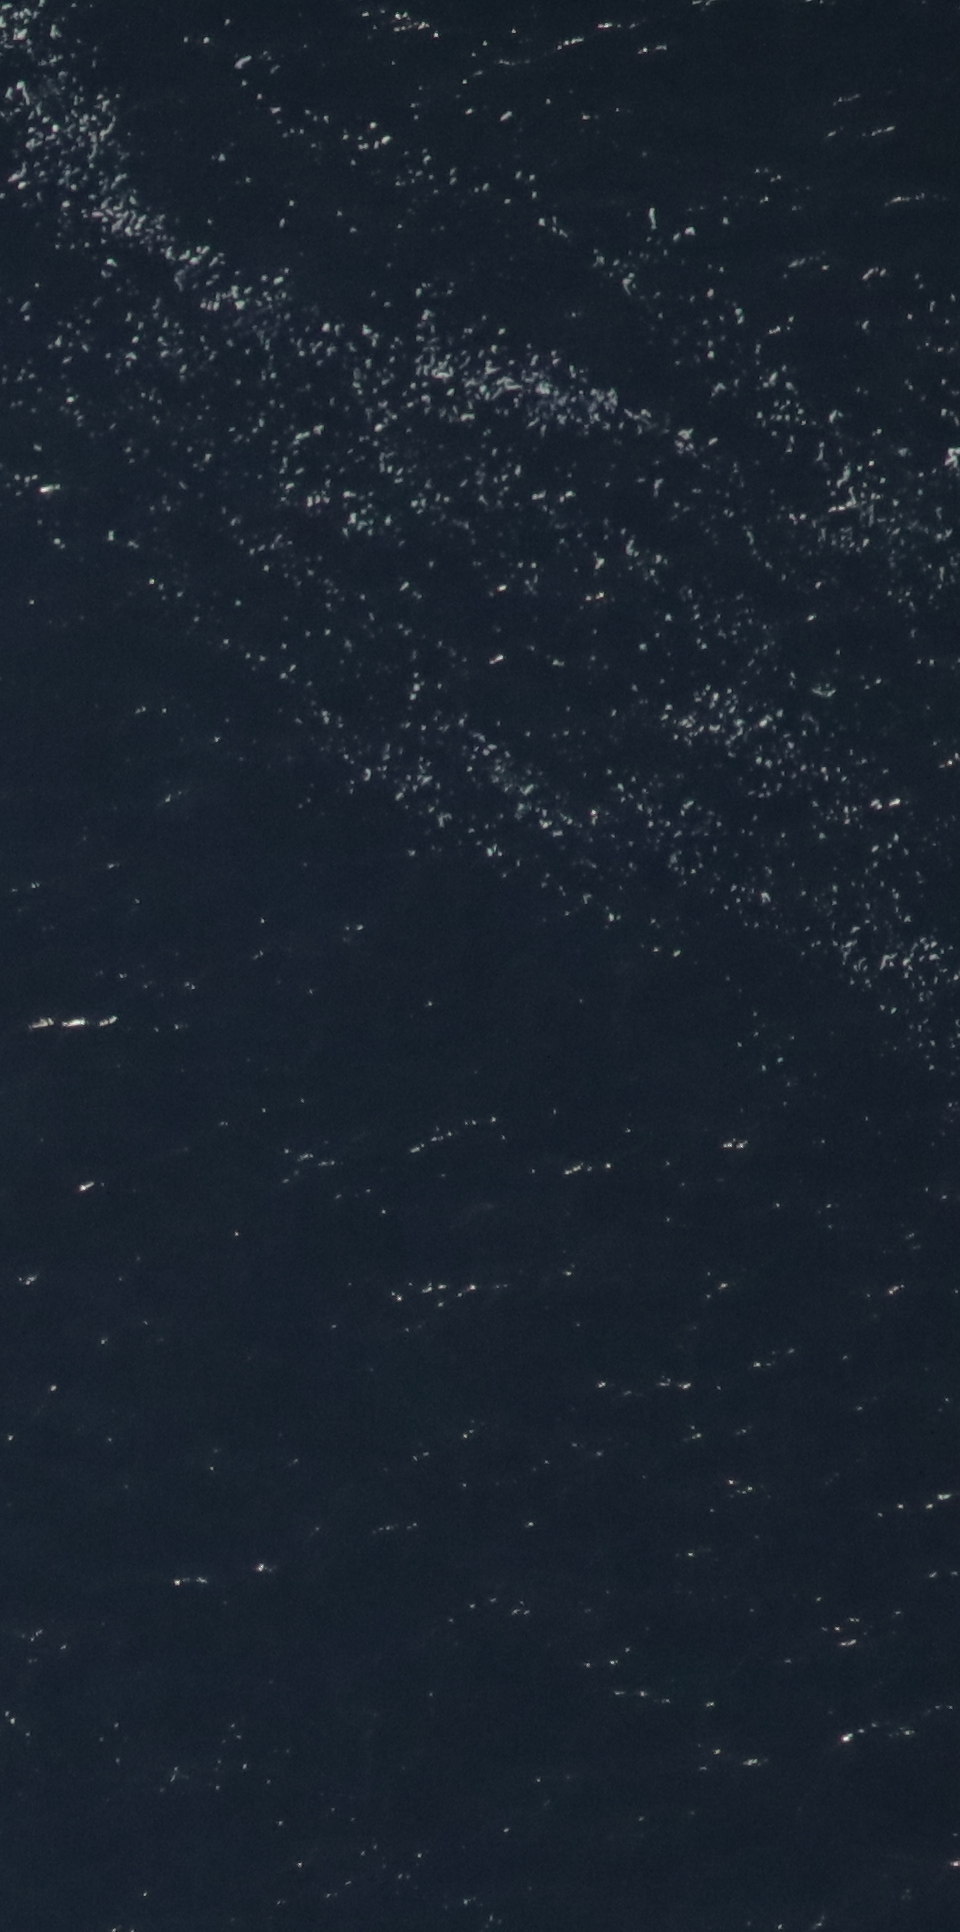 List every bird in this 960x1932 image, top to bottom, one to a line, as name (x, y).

None